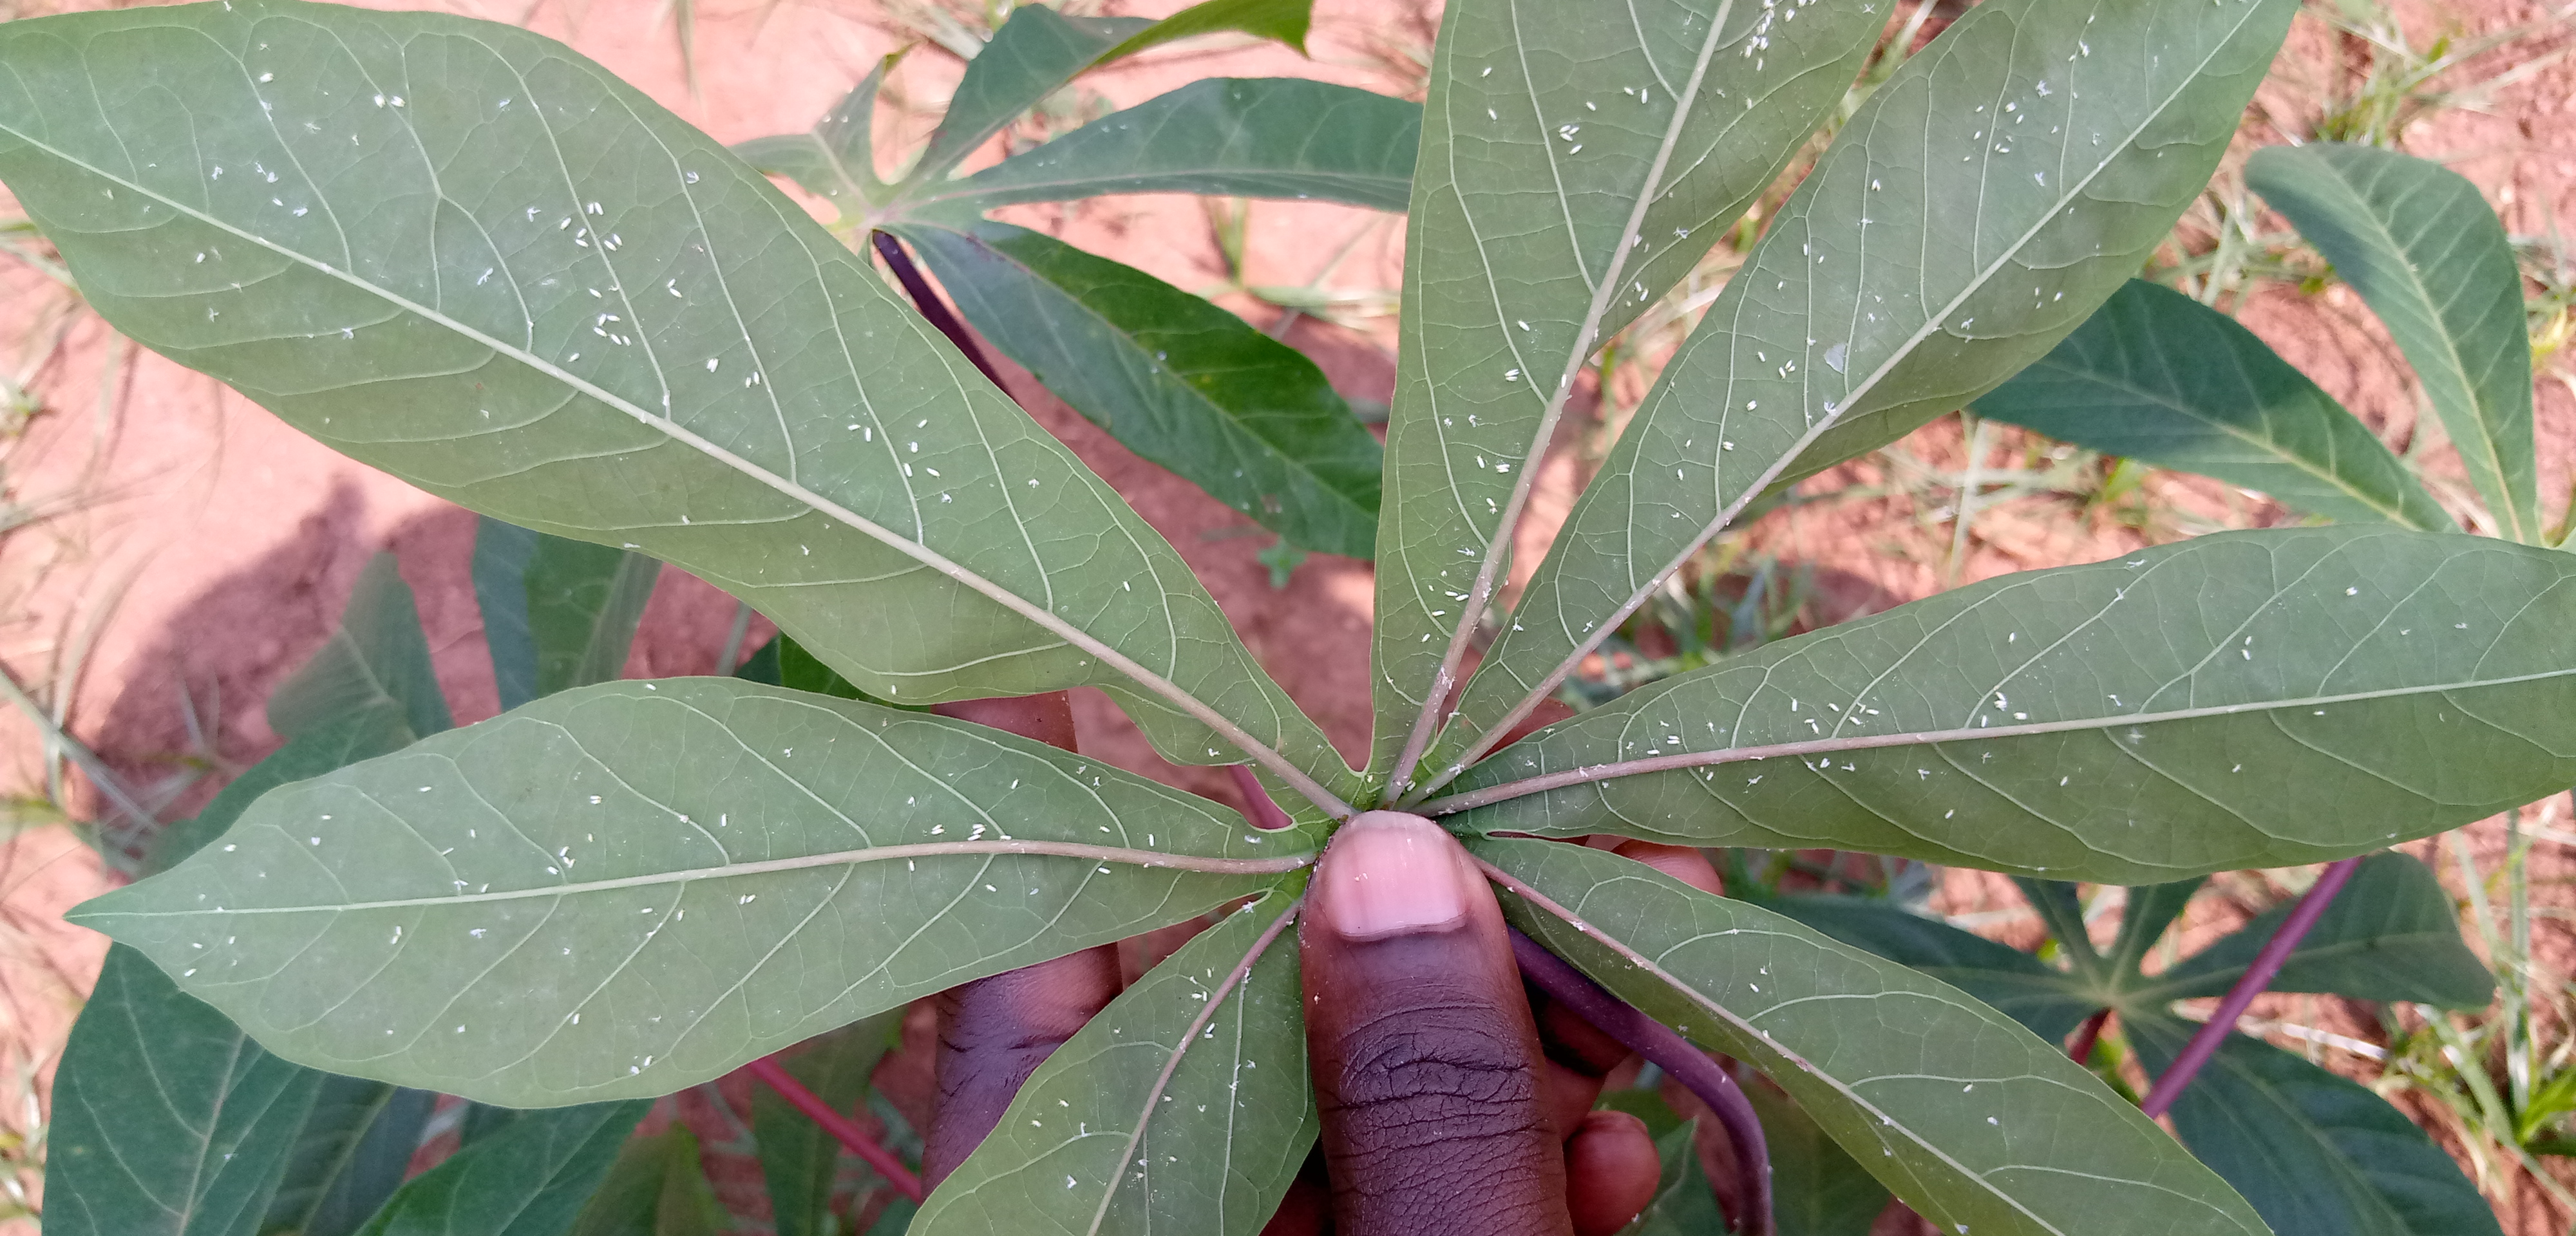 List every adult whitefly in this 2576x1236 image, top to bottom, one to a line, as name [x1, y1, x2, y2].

whitefly [1783, 6, 1795, 24]
whitefly [1764, 12, 1776, 26]
whitefly [1758, 35, 1770, 51]
whitefly [1745, 45, 1752, 58]
whitefly [1756, 55, 1765, 76]
whitefly [1481, 65, 1492, 80]
whitefly [257, 70, 274, 85]
whitefly [1620, 84, 1636, 100]
whitefly [1639, 86, 1653, 106]
whitefly [372, 93, 388, 111]
whitefly [391, 93, 407, 112]
whitefly [1743, 94, 1756, 115]
whitefly [1584, 100, 1601, 113]
whitefly [1973, 100, 1985, 114]
whitefly [1485, 108, 1501, 129]
whitefly [2013, 112, 2026, 126]
whitefly [2049, 122, 2062, 139]
whitefly [1558, 122, 1574, 134]
whitefly [1971, 127, 1985, 140]
whitefly [1560, 133, 1574, 142]
whitefly [1569, 143, 1585, 155]
whitefly [1997, 146, 2016, 155]
whitefly [1960, 153, 1974, 167]
whitefly [209, 163, 228, 185]
whitefly [685, 169, 703, 188]
whitefly [265, 170, 283, 187]
whitefly [1869, 176, 1882, 198]
whitefly [587, 200, 595, 217]
whitefly [593, 200, 605, 214]
whitefly [559, 216, 574, 230]
whitefly [612, 233, 628, 246]
whitefly [574, 238, 590, 252]
whitefly [602, 239, 621, 255]
whitefly [1800, 241, 1810, 261]
whitefly [194, 250, 209, 263]
whitefly [1816, 251, 1826, 267]
whitefly [1774, 277, 1787, 293]
whitefly [1631, 279, 1642, 297]
whitefly [587, 283, 603, 301]
whitefly [668, 286, 684, 300]
whitefly [1640, 287, 1650, 303]
whitefly [2052, 292, 2065, 304]
whitefly [596, 312, 609, 324]
whitefly [606, 312, 621, 323]
whitefly [1960, 316, 1976, 331]
whitefly [1514, 318, 1531, 332]
whitefly [592, 325, 608, 338]
whitefly [621, 332, 636, 348]
whitefly [1754, 348, 1768, 365]
whitefly [567, 349, 582, 366]
whitefly [705, 356, 720, 376]
whitefly [1785, 358, 1797, 375]
whitefly [1777, 364, 1786, 382]
whitefly [1504, 366, 1520, 375]
whitefly [752, 370, 761, 386]
whitefly [1559, 371, 1570, 393]
whitefly [1504, 374, 1523, 385]
whitefly [742, 376, 754, 390]
whitefly [1745, 397, 1759, 415]
whitefly [1466, 413, 1484, 431]
whitefly [1440, 415, 1456, 432]
whitefly [916, 416, 930, 430]
whitefly [846, 420, 860, 435]
whitefly [863, 426, 874, 444]
whitefly [909, 436, 922, 456]
whitefly [1682, 436, 1693, 449]
whitefly [1721, 438, 1737, 454]
whitefly [1474, 453, 1486, 471]
whitefly [902, 460, 916, 482]
whitefly [1493, 462, 1513, 477]
whitefly [925, 464, 944, 482]
whitefly [1676, 467, 1687, 482]
whitefly [1025, 475, 1042, 491]
whitefly [1485, 495, 1497, 516]
whitefly [1455, 543, 1477, 561]
whitefly [1120, 576, 1137, 599]
whitefly [2341, 583, 2359, 604]
whitefly [1441, 589, 1460, 597]
whitefly [1455, 592, 1471, 603]
whitefly [1431, 608, 1446, 619]
whitefly [1511, 615, 1524, 635]
whitefly [1580, 616, 1594, 635]
whitefly [1417, 628, 1432, 642]
whitefly [2006, 630, 2019, 646]
whitefly [2240, 647, 2255, 664]
whitefly [644, 679, 659, 694]
whitefly [889, 680, 901, 698]
whitefly [2105, 688, 2126, 711]
whitefly [1789, 695, 1801, 715]
whitefly [1826, 700, 1844, 715]
whitefly [2313, 706, 2333, 719]
whitefly [1864, 707, 1884, 717]
whitefly [2012, 710, 2032, 723]
whitefly [1978, 713, 1992, 729]
whitefly [1848, 715, 1864, 727]
whitefly [1810, 722, 1821, 737]
whitefly [1665, 733, 1681, 747]
whitefly [779, 744, 797, 760]
whitefly [1205, 746, 1226, 758]
whitefly [1644, 747, 1665, 757]
whitefly [1819, 756, 1833, 771]
whitefly [2228, 760, 2246, 776]
whitefly [1840, 762, 1860, 776]
whitefly [1916, 767, 1931, 783]
whitefly [1703, 770, 1718, 783]
whitefly [2058, 771, 2073, 791]
whitefly [1008, 776, 1023, 792]
whitefly [417, 782, 435, 794]
whitefly [905, 792, 918, 812]
whitefly [589, 792, 603, 808]
whitefly [1942, 805, 1958, 821]
whitefly [719, 809, 729, 829]
whitefly [677, 810, 693, 827]
whitefly [929, 820, 948, 838]
whitefly [969, 820, 985, 830]
whitefly [1097, 821, 1116, 838]
whitefly [467, 826, 478, 841]
whitefly [1146, 830, 1157, 851]
whitefly [585, 831, 597, 846]
whitefly [966, 832, 982, 843]
whitefly [999, 833, 1014, 843]
whitefly [557, 843, 570, 856]
whitefly [563, 856, 580, 871]
whitefly [906, 857, 918, 877]
whitefly [546, 863, 562, 878]
whitefly [1096, 864, 1115, 877]
whitefly [983, 879, 998, 897]
whitefly [478, 881, 496, 897]
whitefly [737, 892, 748, 908]
whitefly [744, 893, 759, 907]
whitefly [637, 904, 660, 917]
whitefly [676, 907, 690, 924]
whitefly [187, 940, 209, 951]
whitefly [1757, 962, 1771, 979]
whitefly [181, 966, 202, 980]
whitefly [1205, 966, 1217, 980]
whitefly [1747, 981, 1763, 996]
whitefly [1200, 987, 1215, 1007]
whitefly [571, 1010, 583, 1029]
whitefly [1205, 1021, 1219, 1031]
whitefly [1760, 1025, 1774, 1044]
whitefly [1202, 1031, 1220, 1044]
whitefly [643, 1053, 658, 1069]
whitefly [1959, 1081, 1983, 1096]
whitefly [1161, 1093, 1178, 1108]
whitefly [1055, 1095, 1075, 1109]
whitefly [1983, 1112, 2002, 1128]
whitefly [1030, 1118, 1044, 1131]
whitefly [1166, 1153, 1182, 1165]
whitefly [1135, 1157, 1151, 1166]
whitefly [1063, 1171, 1080, 1195]